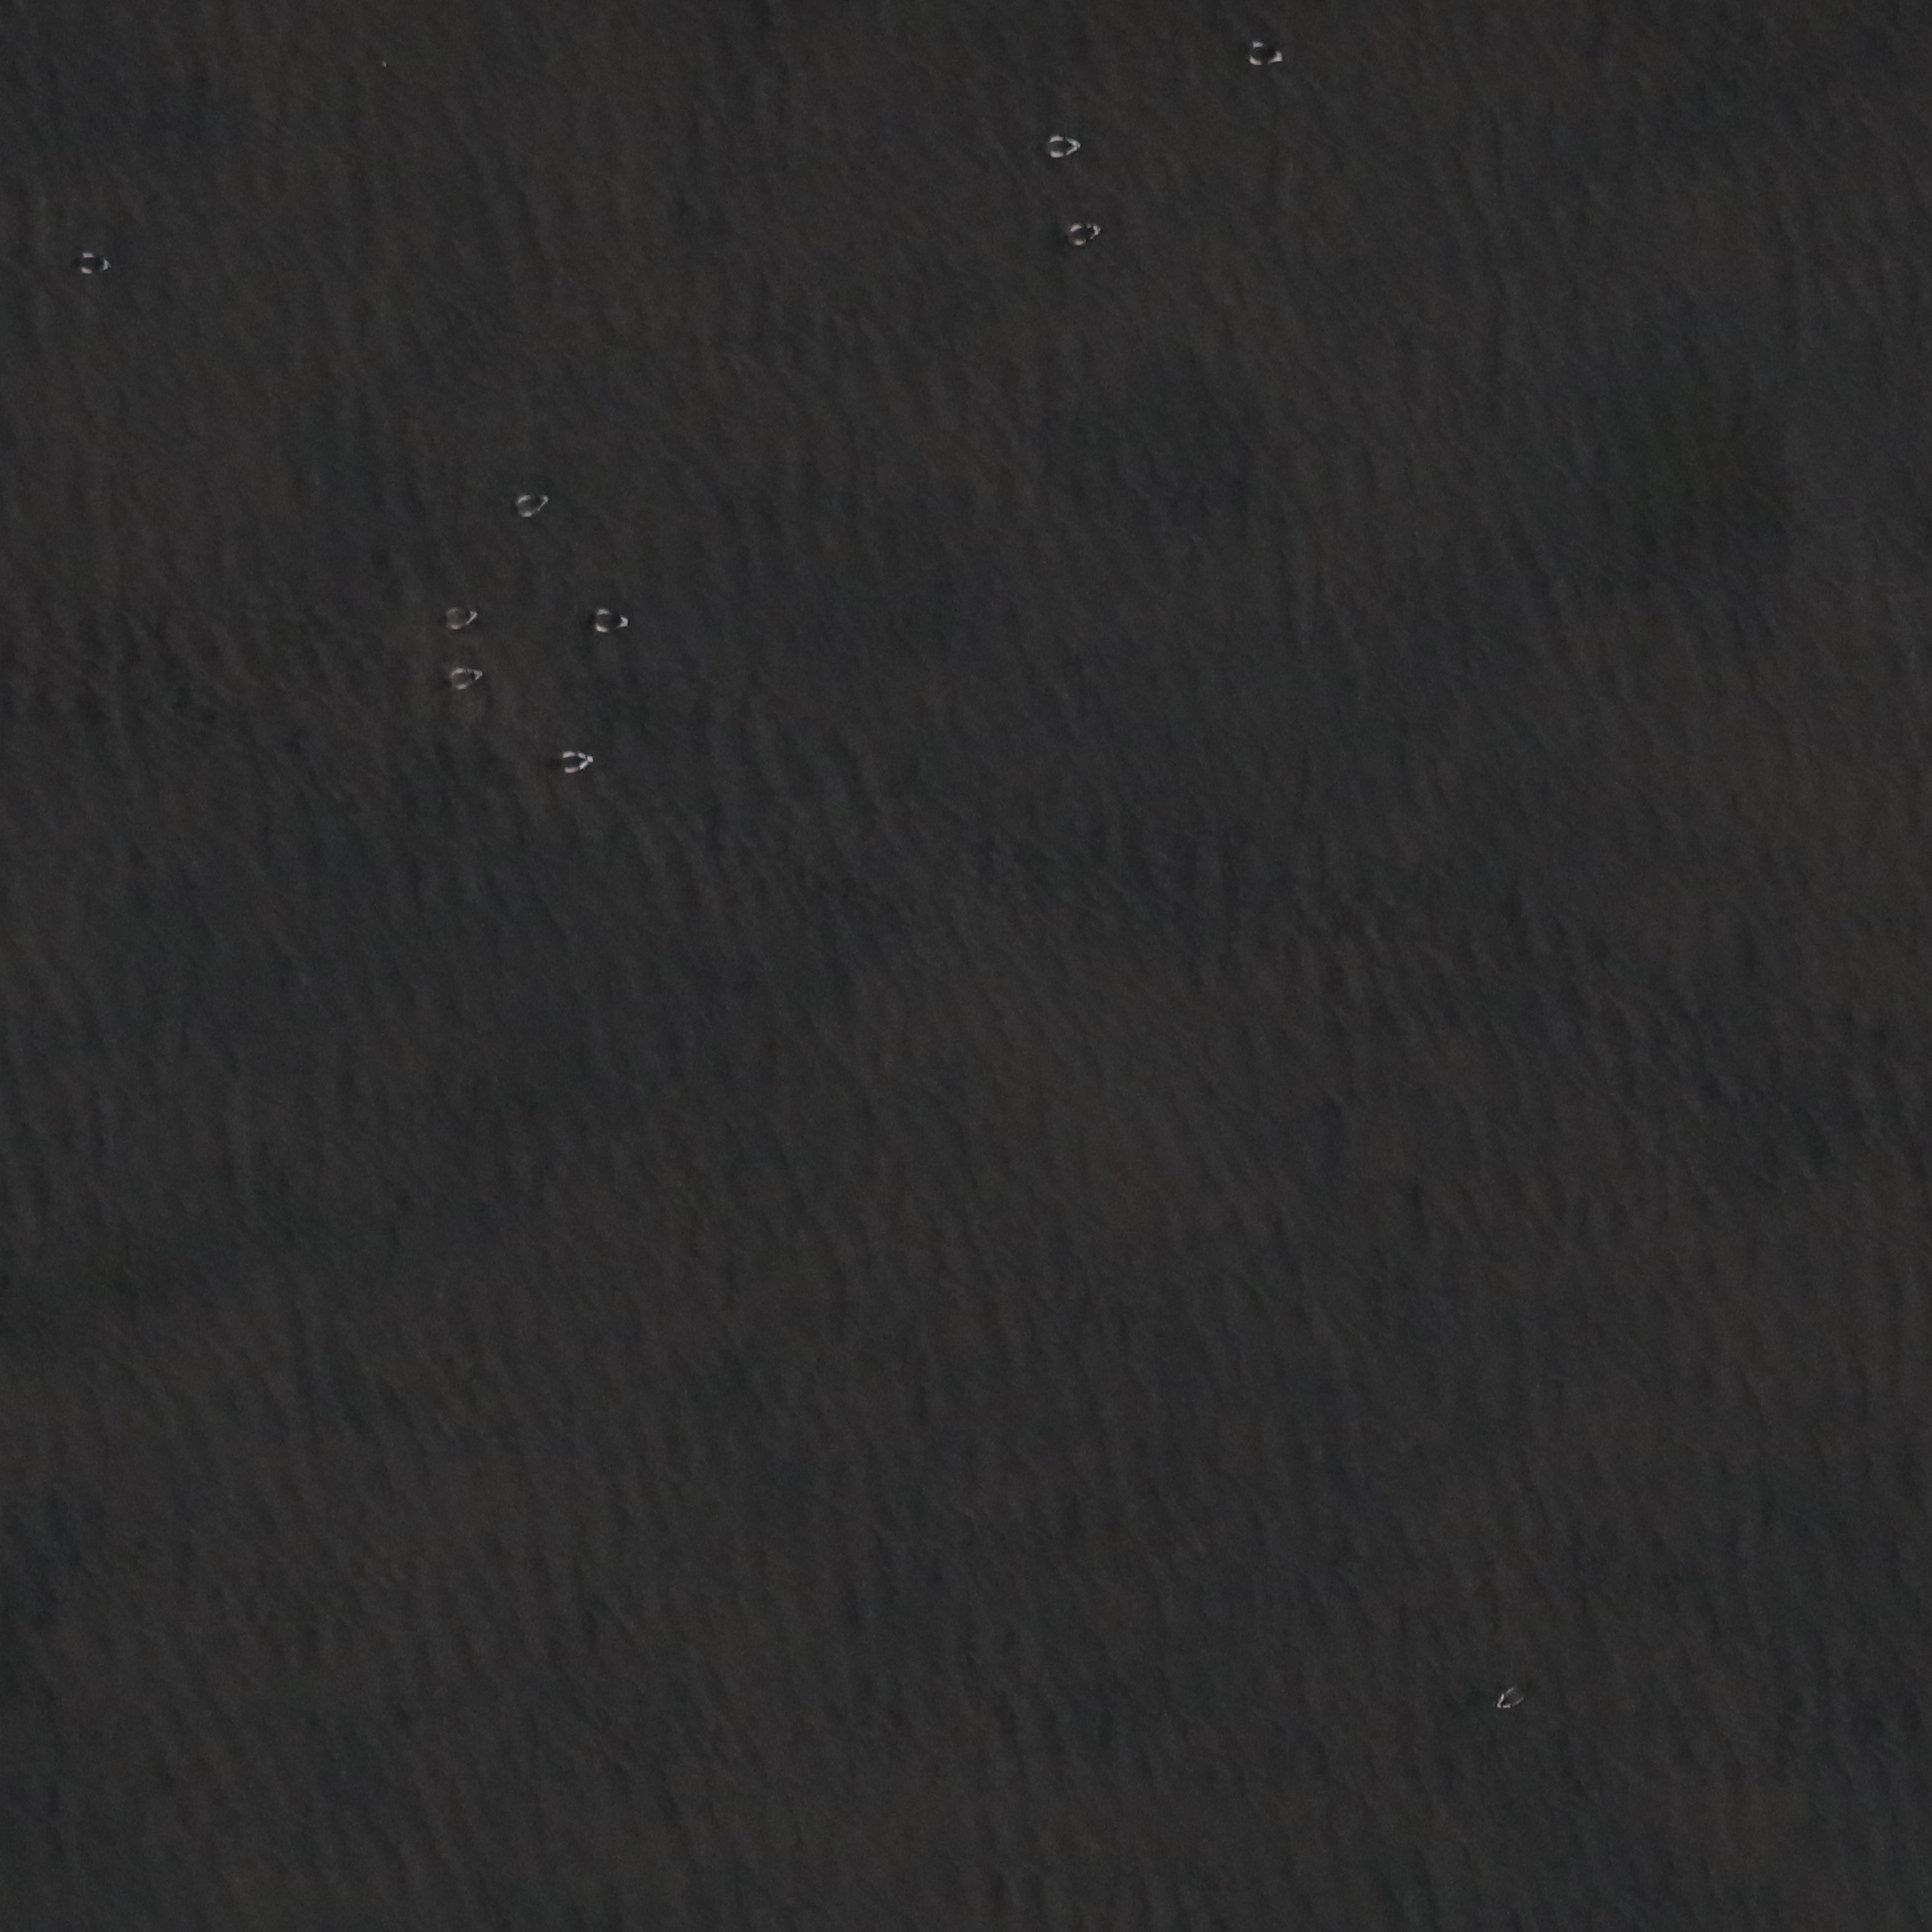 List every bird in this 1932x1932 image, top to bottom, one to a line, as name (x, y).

brant (1260, 53)
brant (1060, 150)
brant (1078, 234)
brant (90, 262)
brant (529, 506)
brant (457, 616)
brant (606, 623)
brant (461, 680)
brant (574, 761)
brant (1515, 1694)